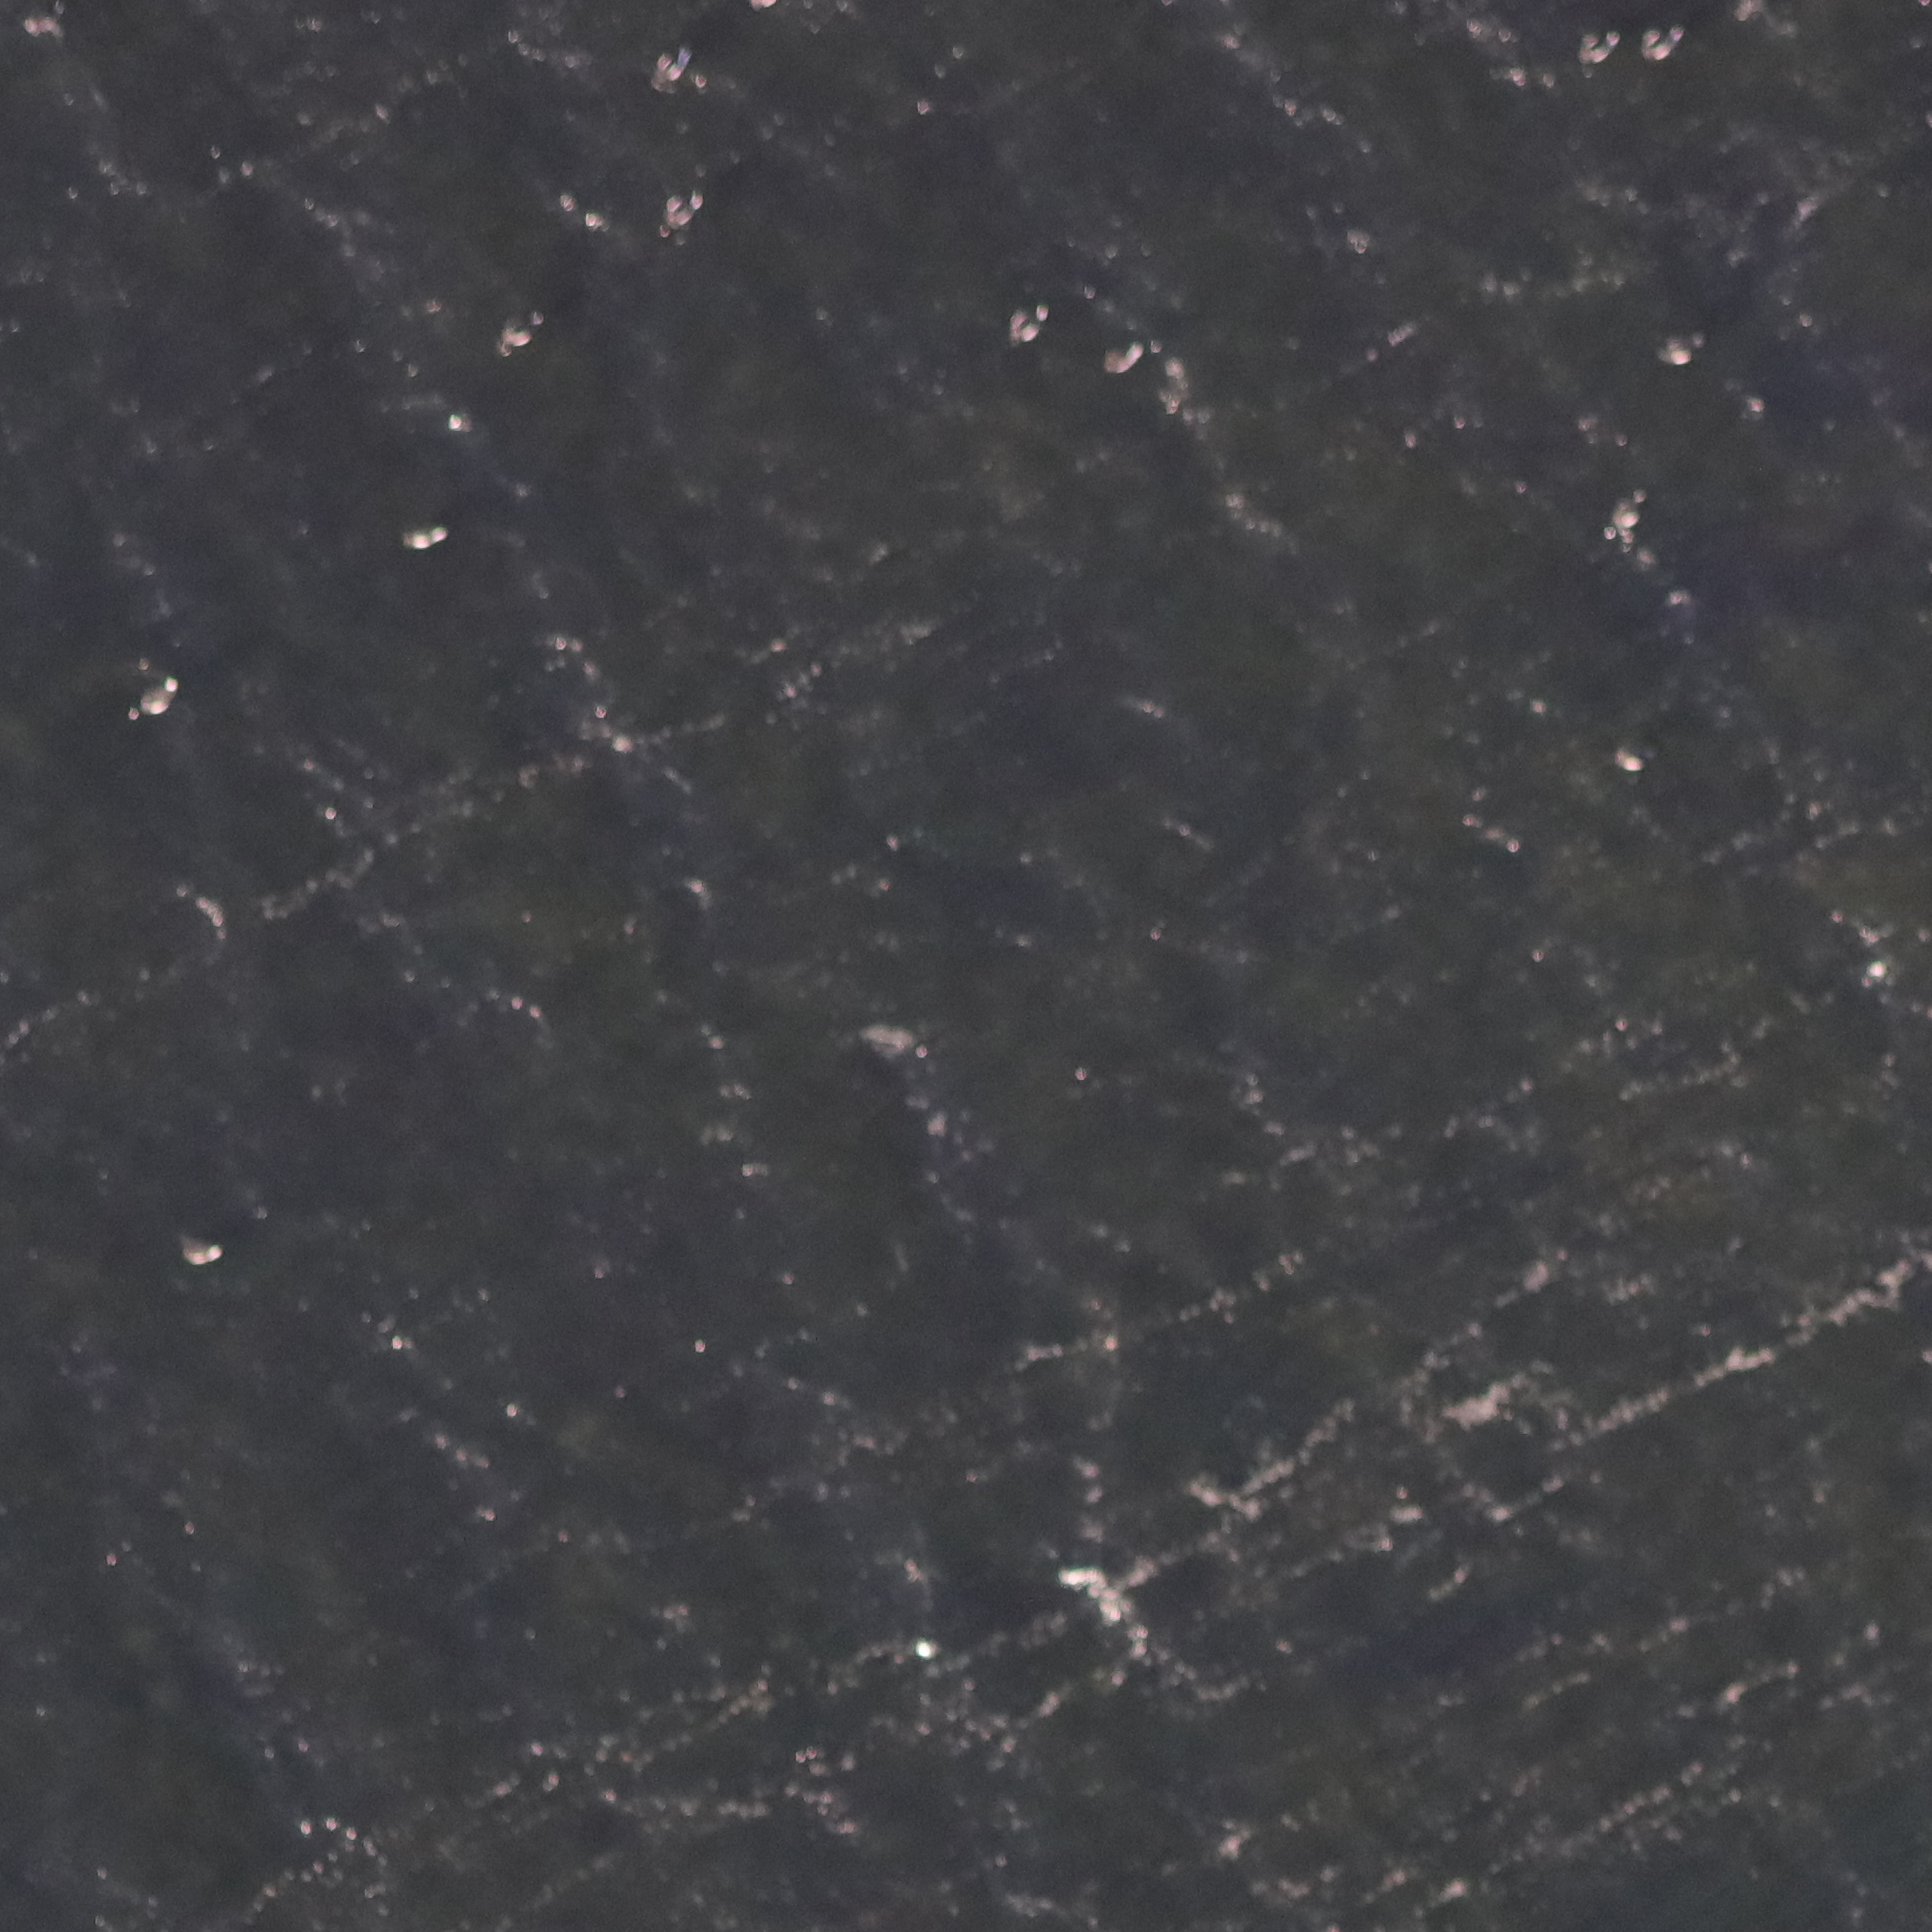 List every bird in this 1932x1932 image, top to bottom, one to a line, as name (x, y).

brant (1661, 42)
brant (1595, 44)
brant (669, 69)
brant (683, 211)
brant (1026, 325)
brant (522, 333)
brant (1678, 348)
brant (1119, 360)
brant (1627, 512)
brant (425, 536)
brant (157, 701)
brant (202, 1251)